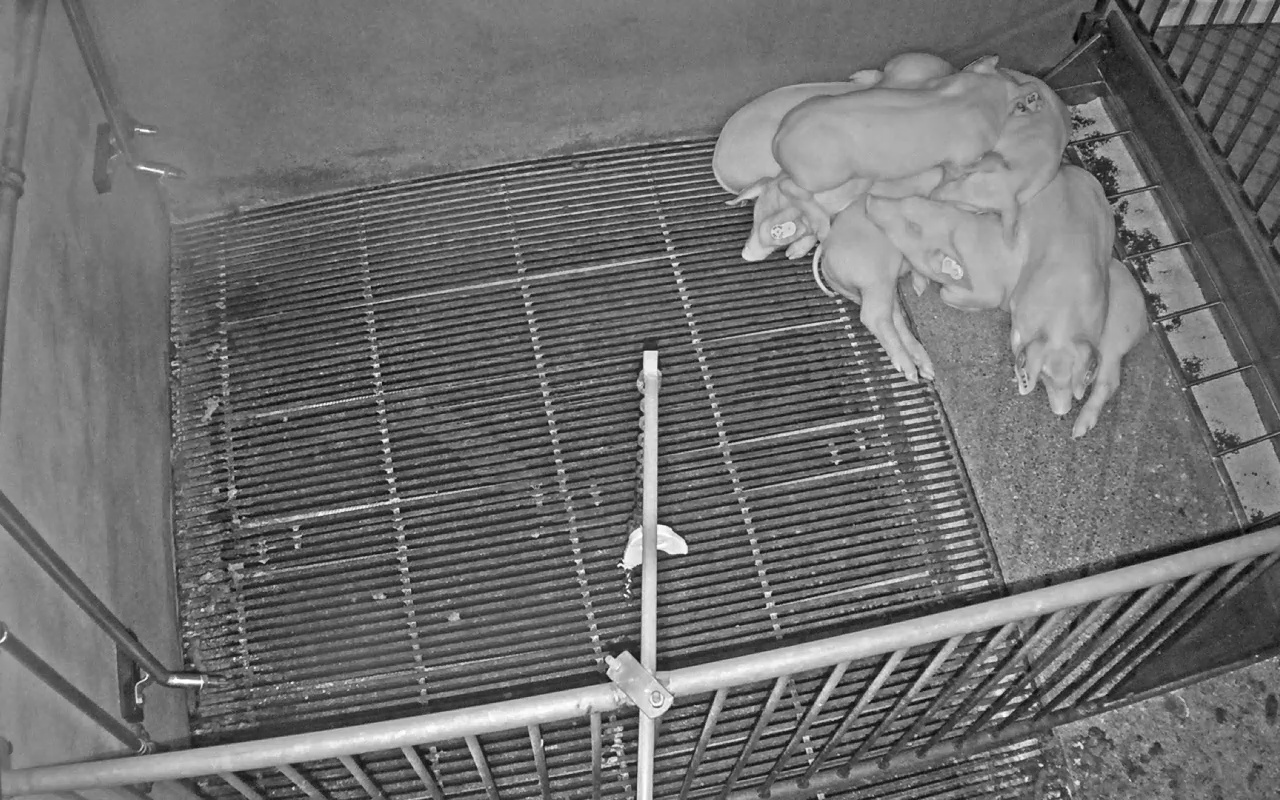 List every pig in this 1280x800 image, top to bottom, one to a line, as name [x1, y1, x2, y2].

pig [724, 52, 960, 263]
pig [771, 54, 1045, 244]
pig [930, 68, 1073, 249]
pig [711, 69, 886, 197]
pig [1008, 164, 1117, 417]
pig [812, 167, 945, 385]
pig [864, 193, 1150, 440]